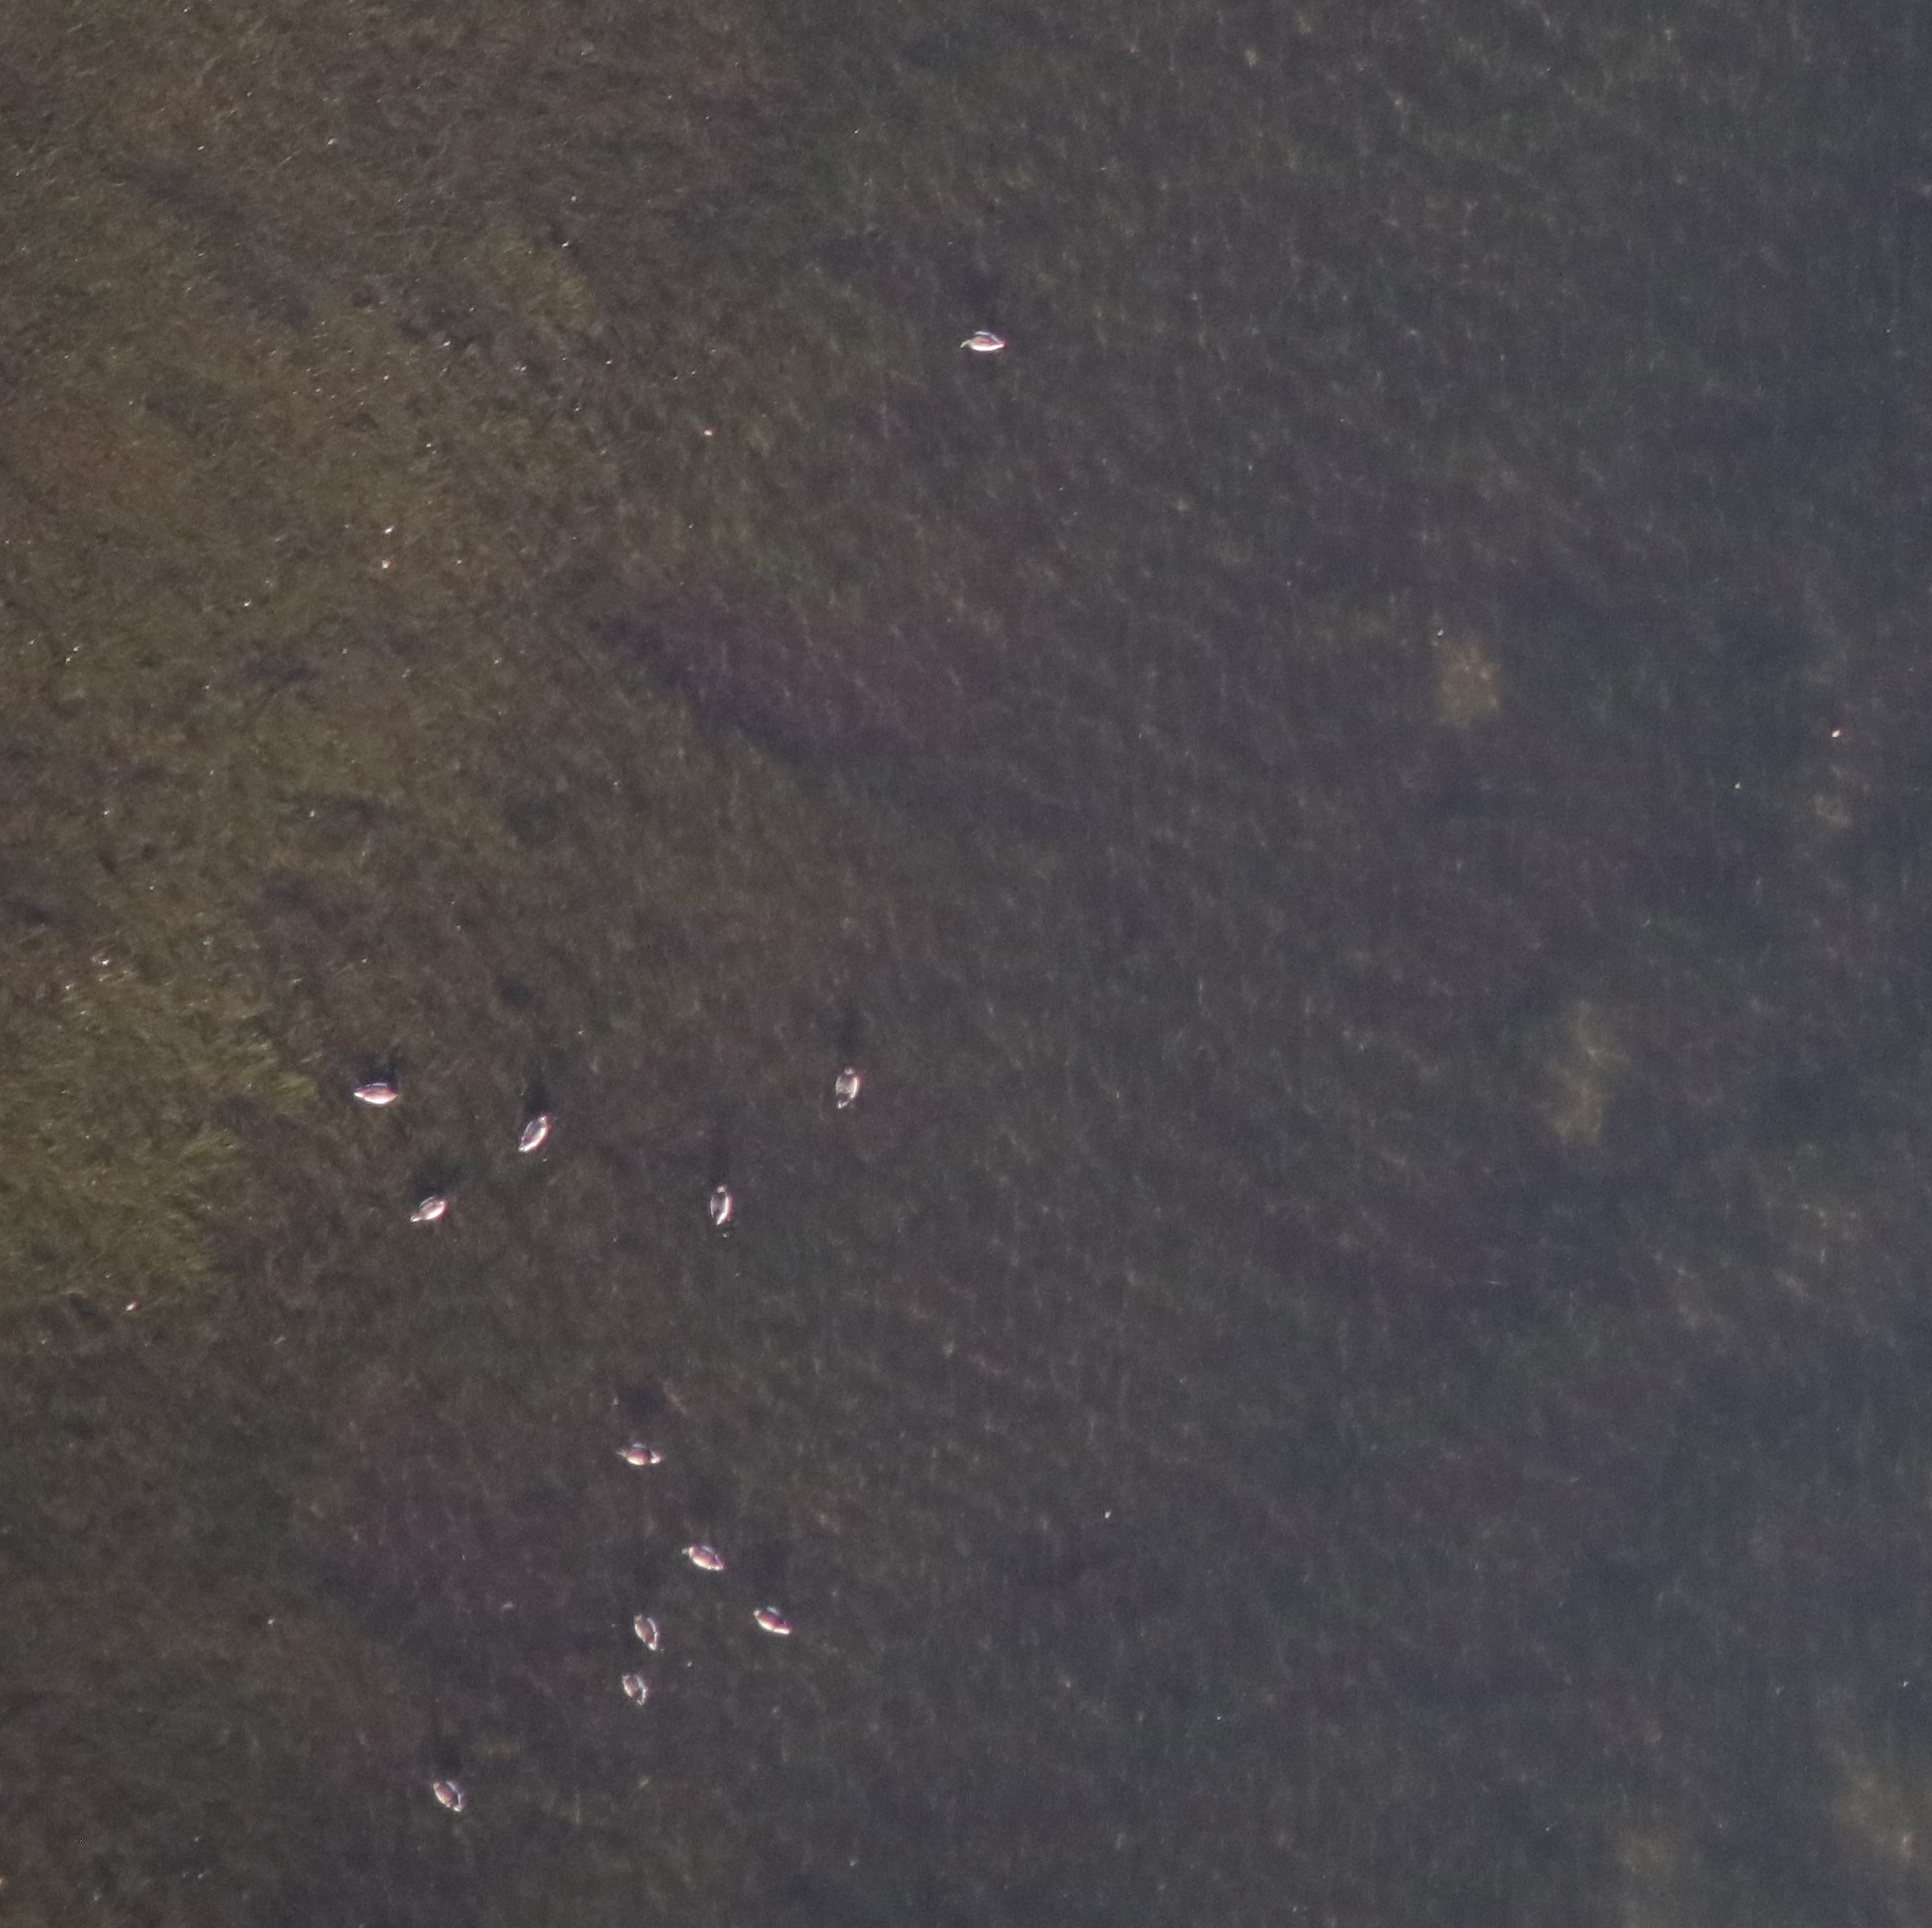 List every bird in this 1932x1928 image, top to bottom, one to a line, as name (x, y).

brant (985, 339)
brant (847, 1086)
brant (378, 1092)
brant (536, 1132)
brant (721, 1205)
brant (429, 1210)
brant (639, 1454)
brant (707, 1556)
brant (772, 1620)
brant (644, 1630)
brant (635, 1686)
brant (448, 1793)